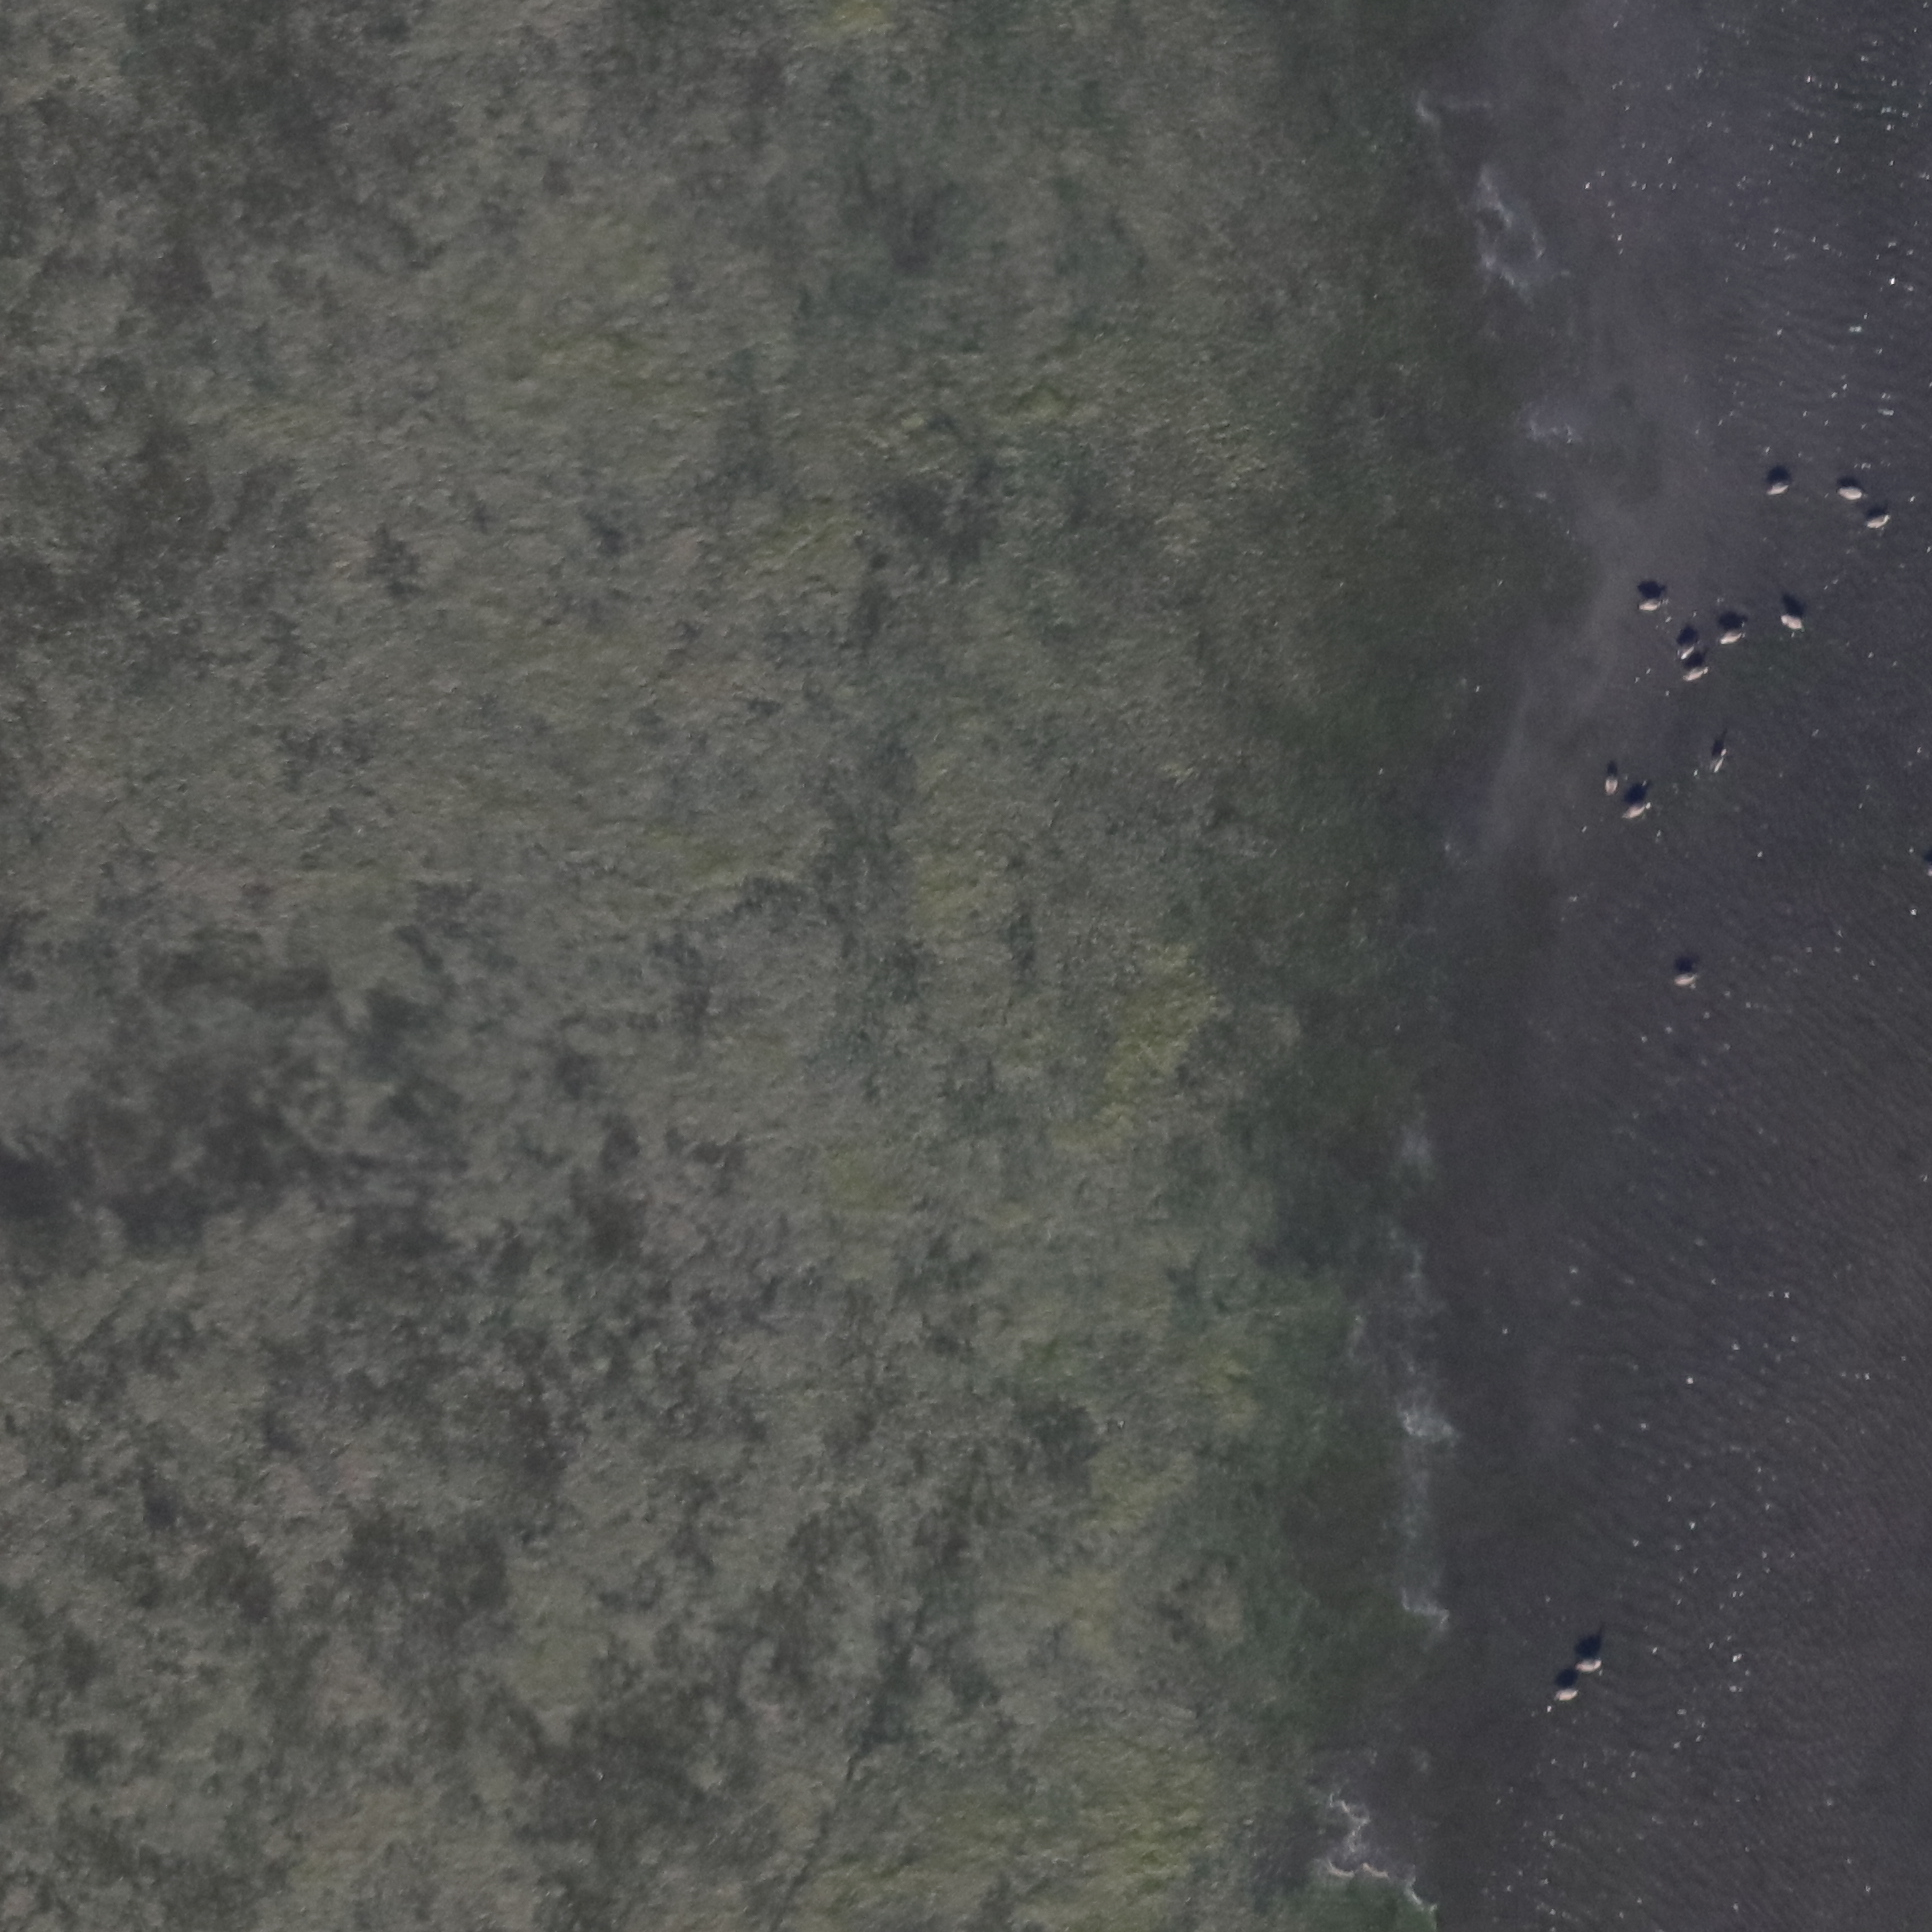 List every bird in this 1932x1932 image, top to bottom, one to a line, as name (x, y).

Canada goose (1778, 487)
Canada goose (1851, 493)
Canada goose (1878, 520)
Canada goose (1650, 604)
Canada goose (1792, 621)
Canada goose (1732, 635)
Canada goose (1686, 649)
Canada goose (1695, 674)
Canada goose (1718, 763)
Canada goose (1636, 810)
Canada goose (1688, 979)
Canada goose (1588, 1664)
Canada goose (1567, 1695)